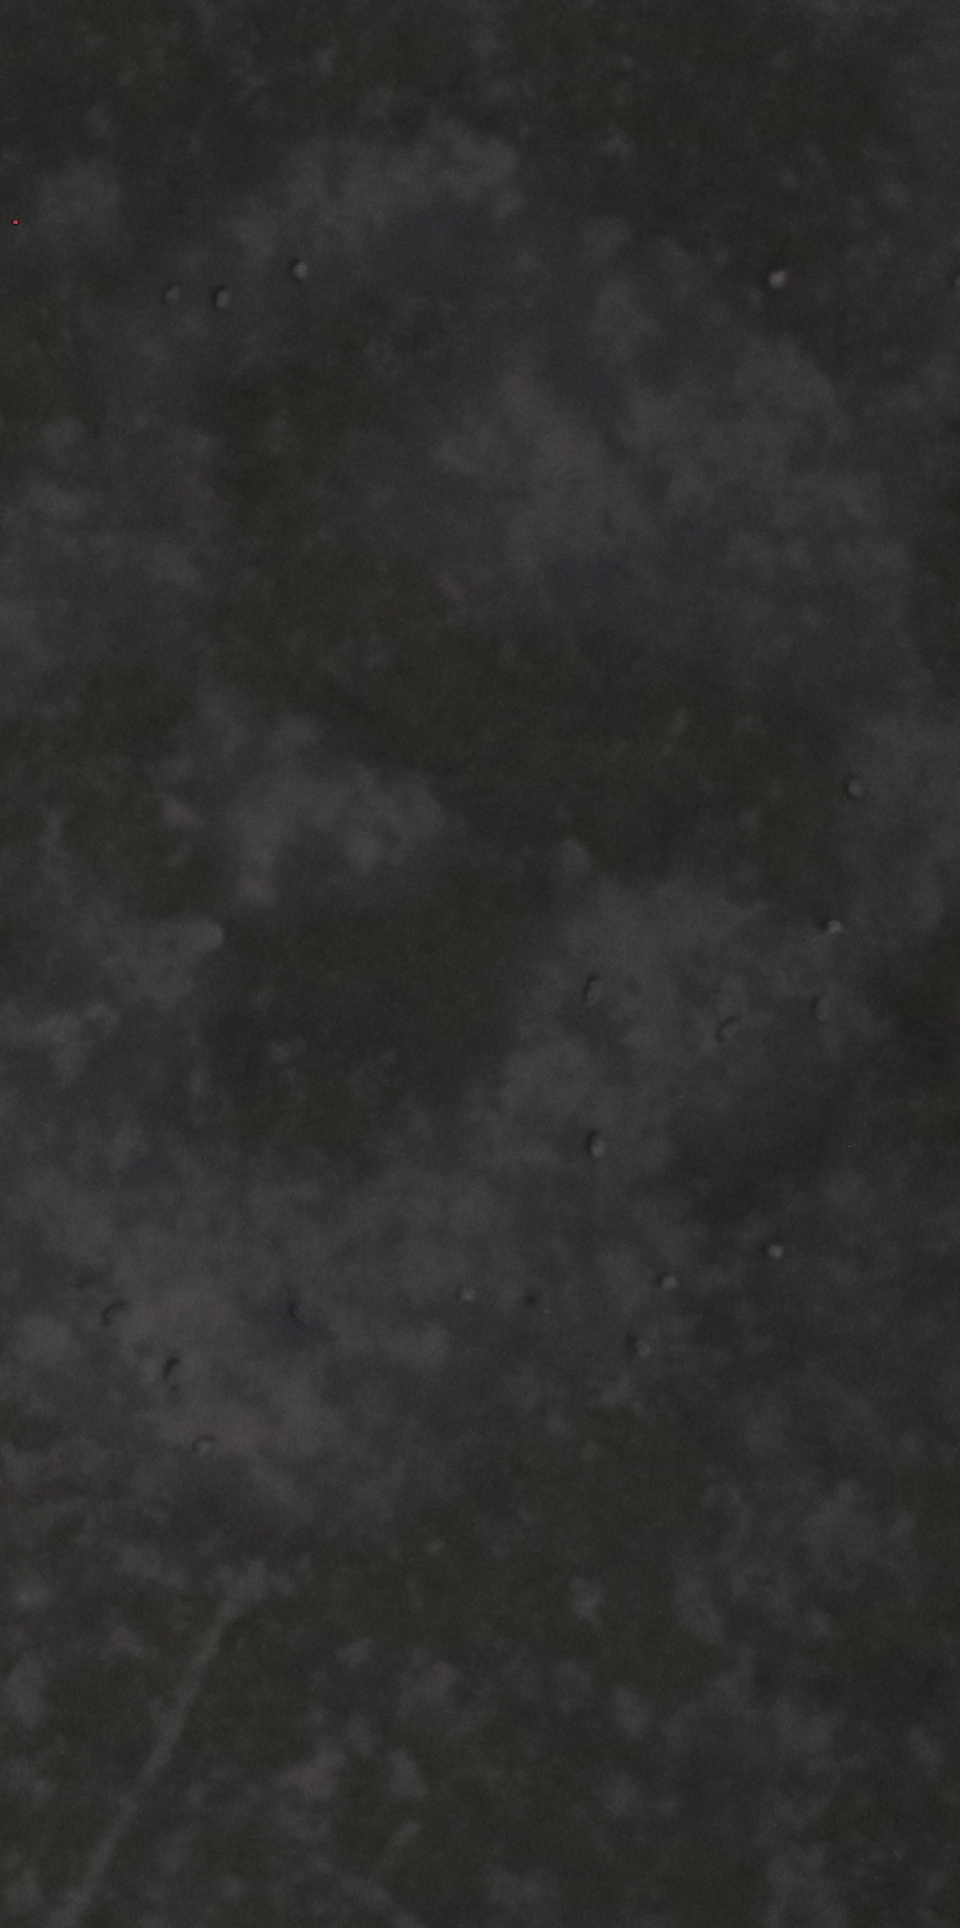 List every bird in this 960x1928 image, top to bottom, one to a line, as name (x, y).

Canada goose (302, 274)
Canada goose (782, 277)
Canada goose (181, 291)
Canada goose (227, 299)
Canada goose (860, 794)
Canada goose (827, 923)
Canada goose (590, 996)
Canada goose (818, 1004)
Canada goose (732, 1029)
Canada goose (595, 1142)
Canada goose (769, 1255)
Canada goose (671, 1277)
Canada goose (96, 1284)
Canada goose (465, 1300)
Canada goose (542, 1305)
Canada goose (294, 1313)
Canada goose (127, 1322)
Canada goose (634, 1349)
Canada goose (176, 1373)
Canada goose (205, 1443)